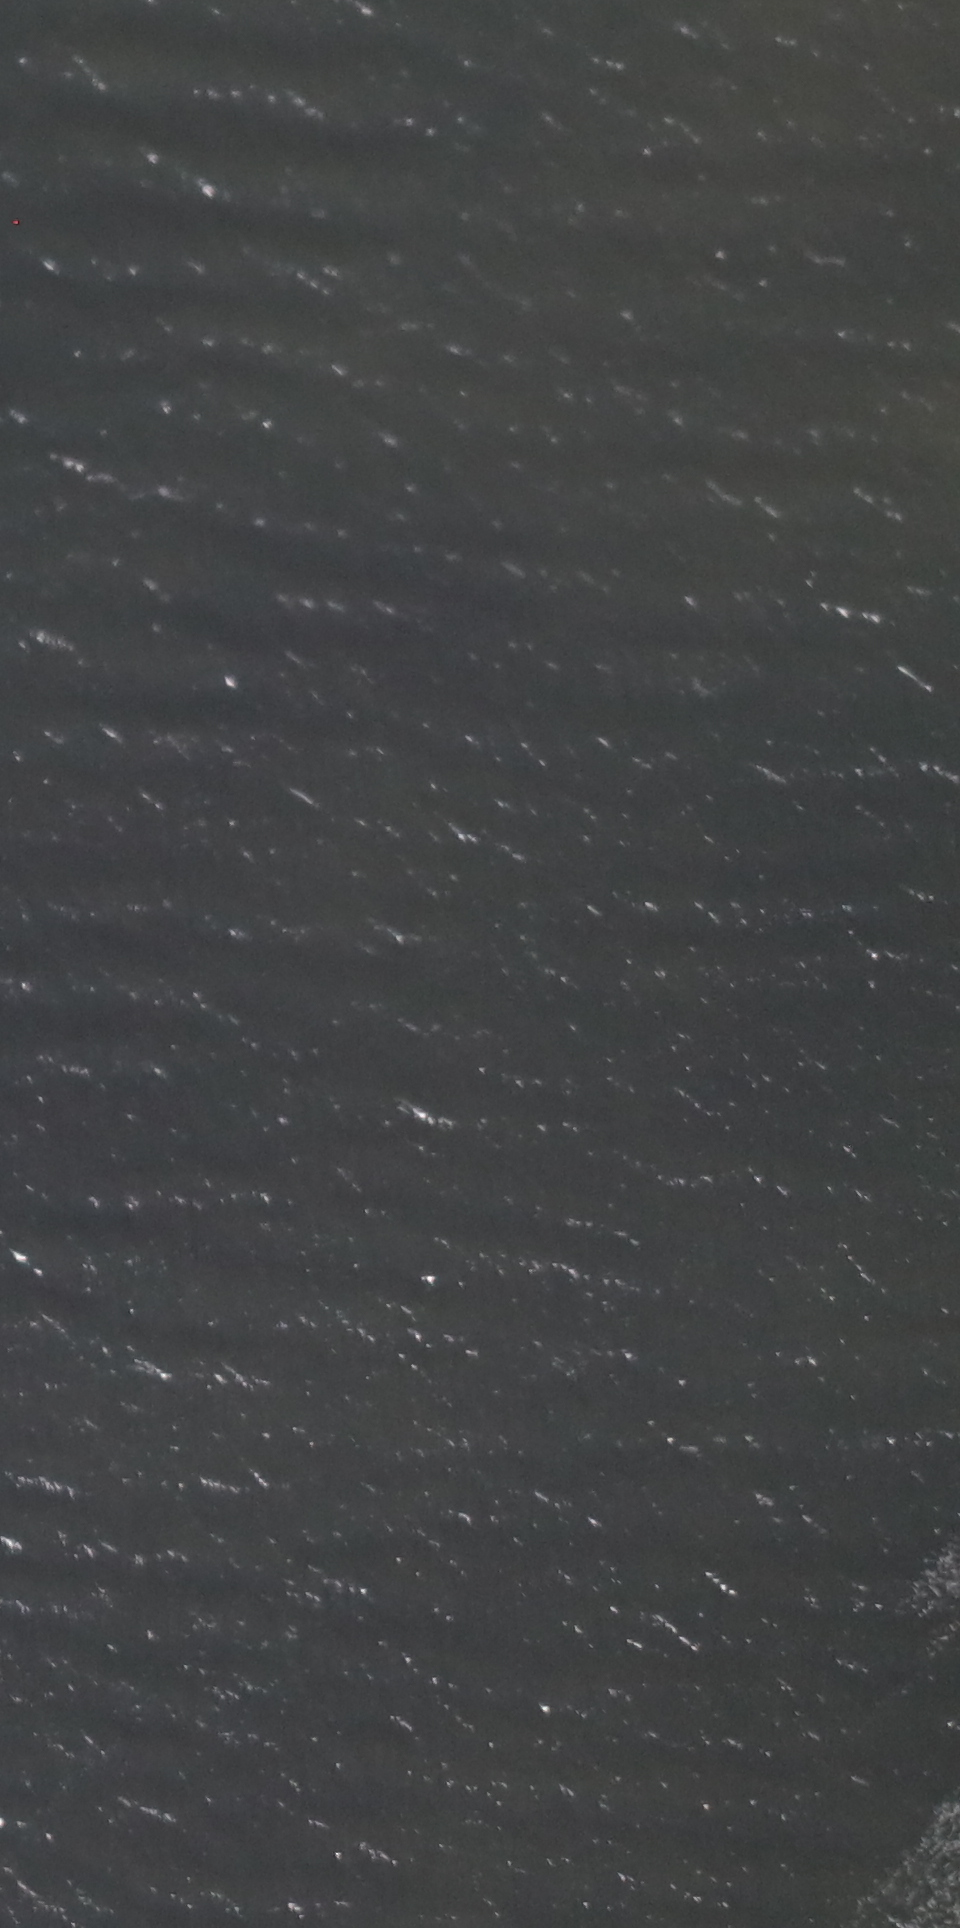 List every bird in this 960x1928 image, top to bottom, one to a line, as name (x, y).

None